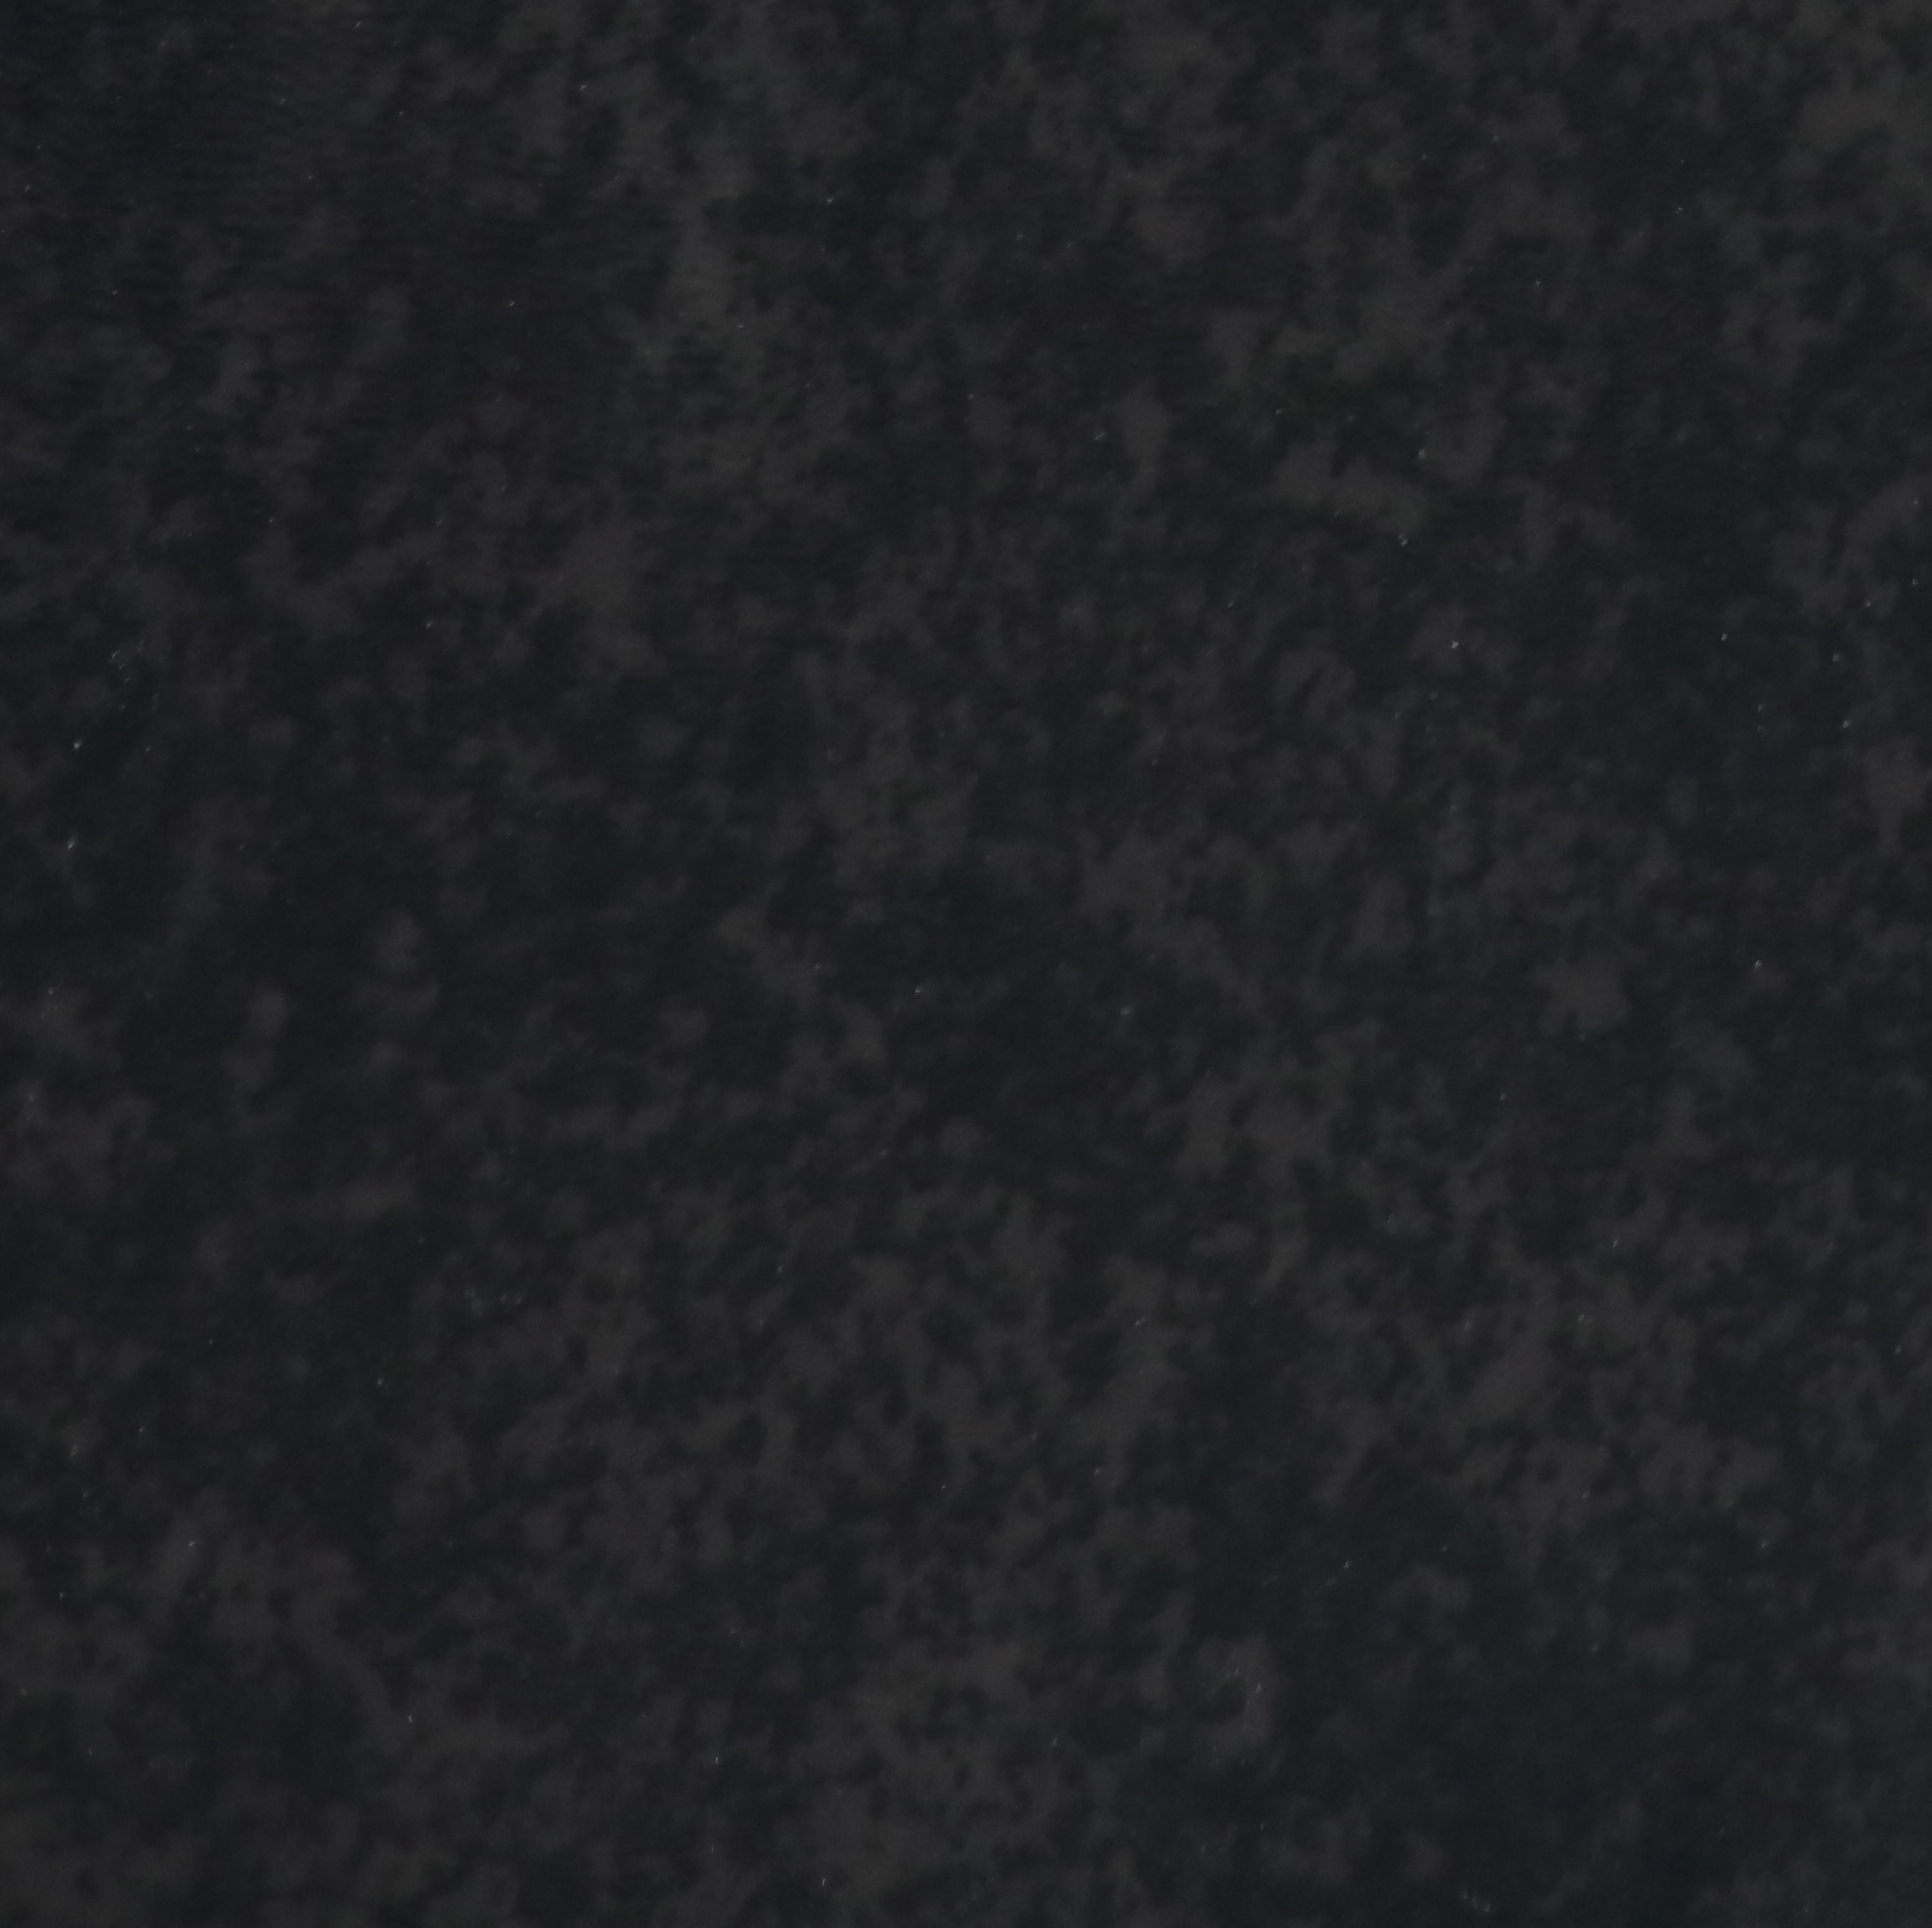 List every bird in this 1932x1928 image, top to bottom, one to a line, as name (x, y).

None